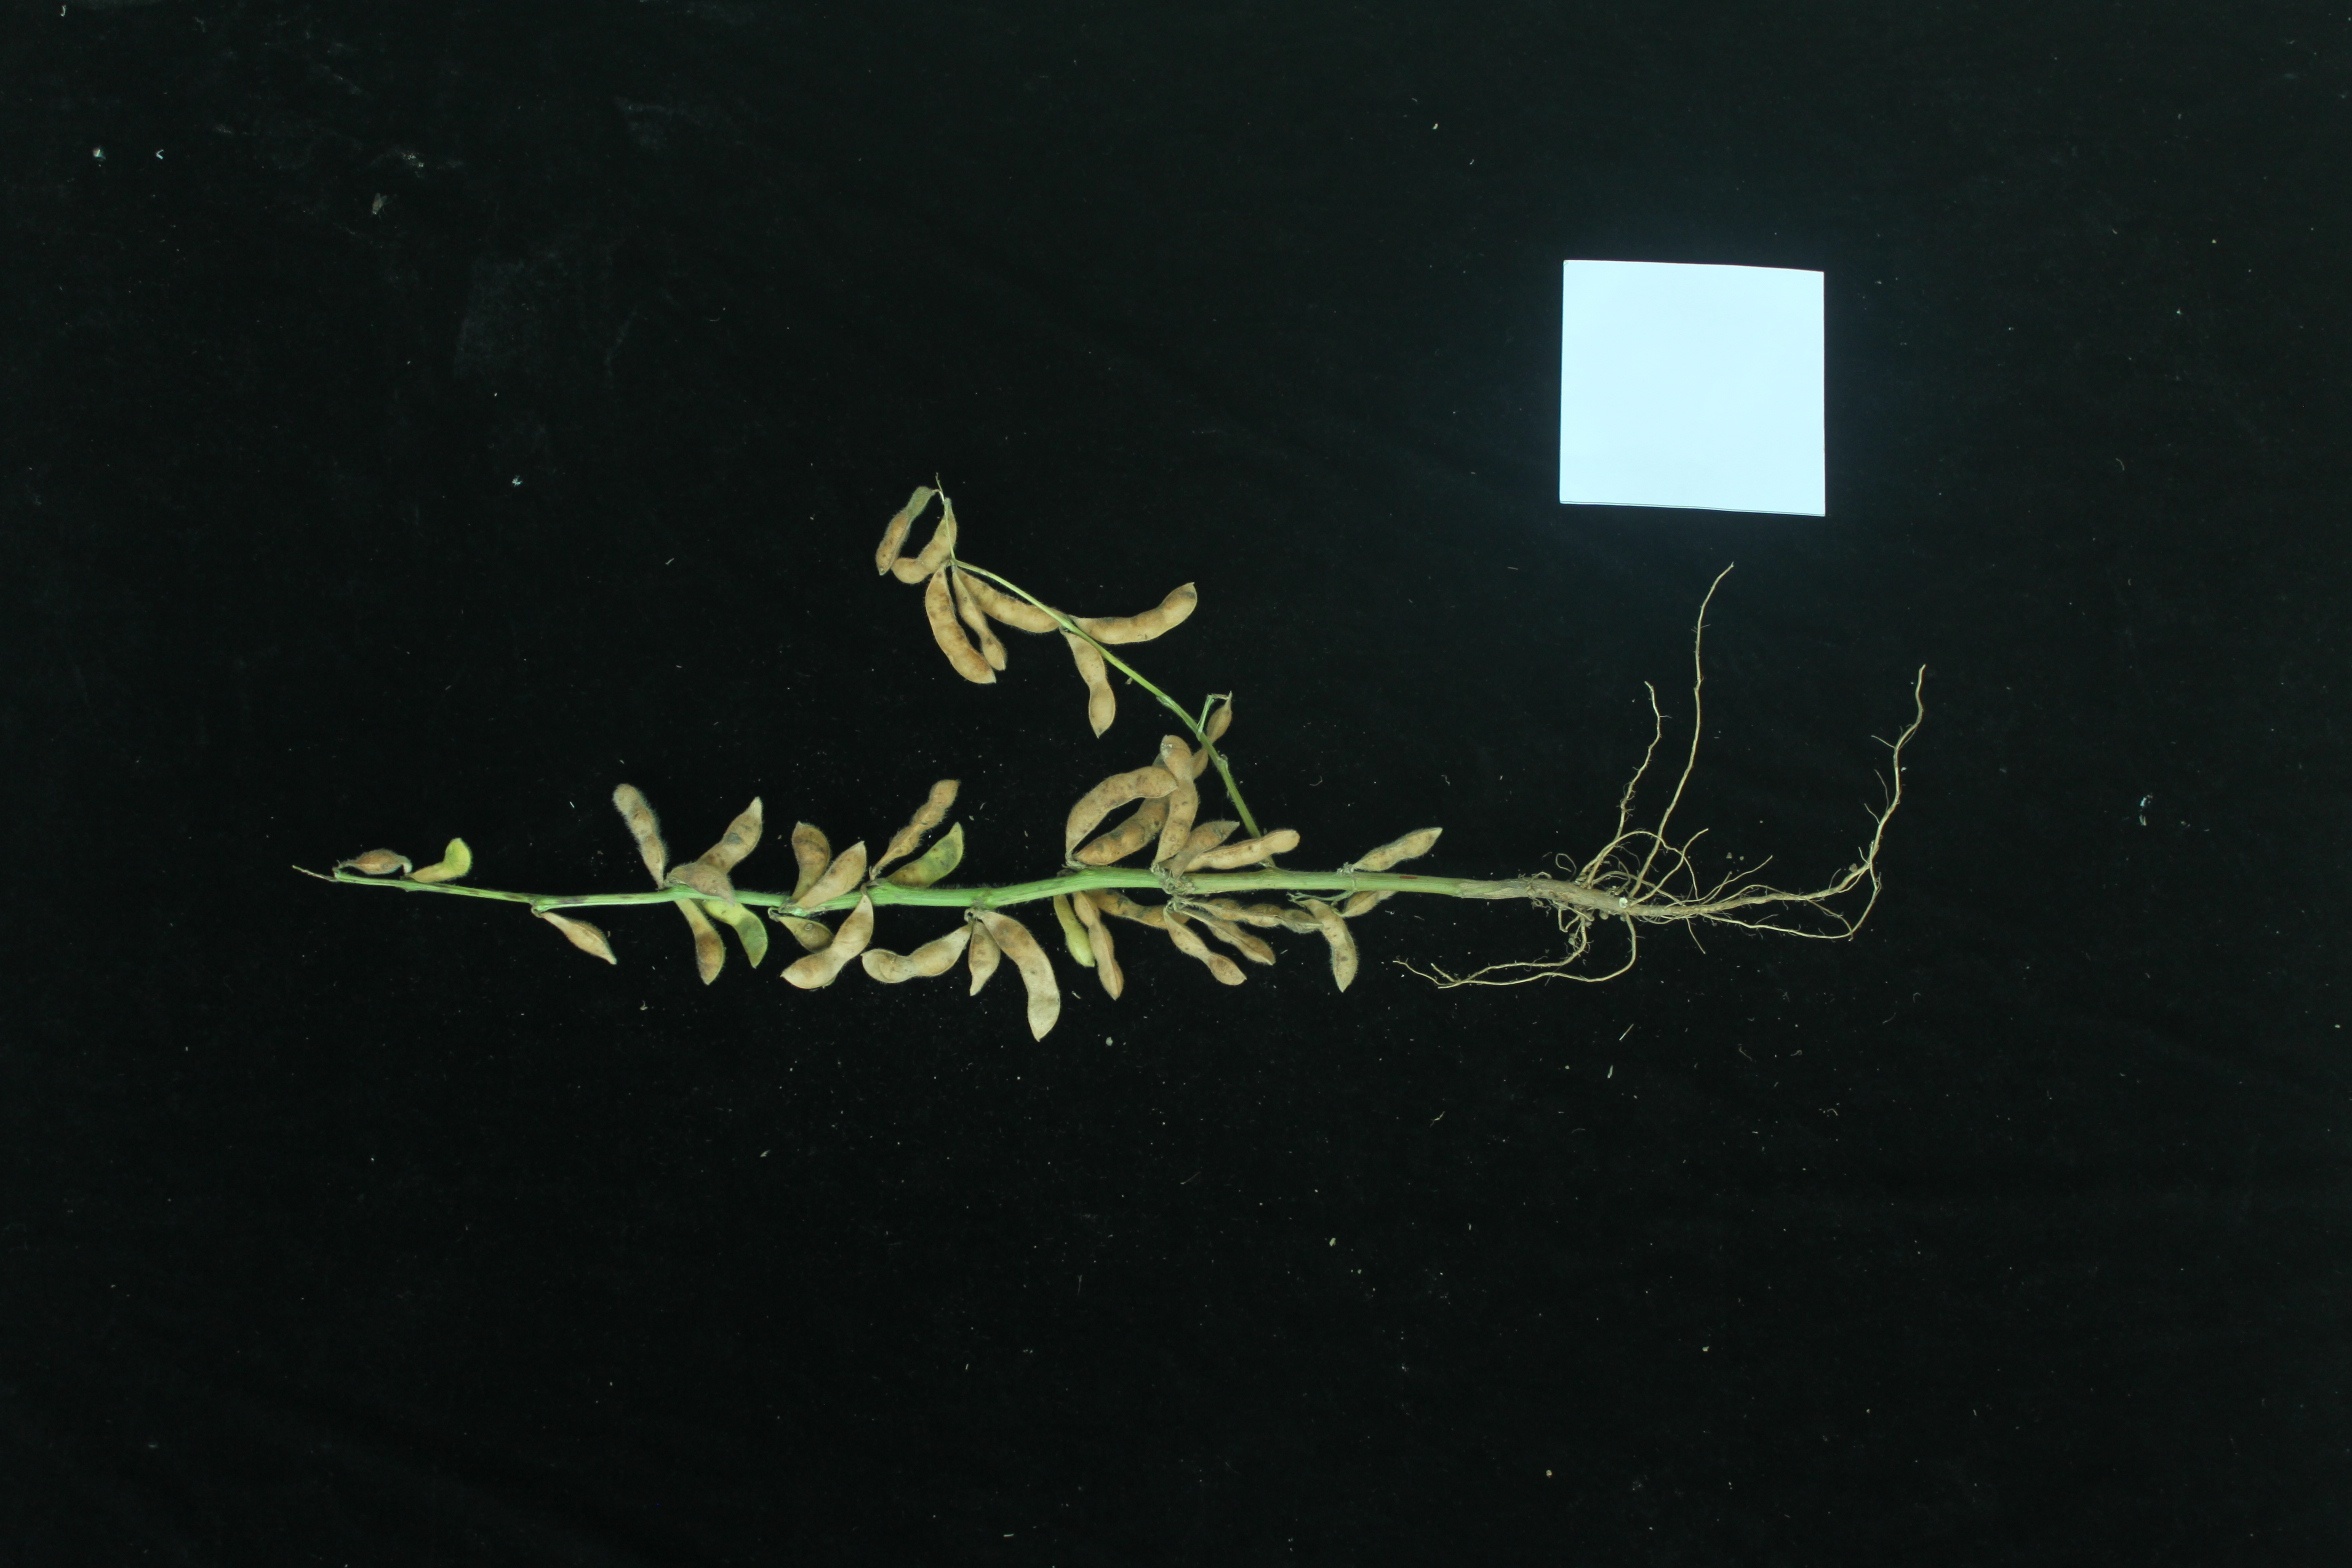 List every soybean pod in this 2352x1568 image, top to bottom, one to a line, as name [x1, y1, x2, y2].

soybean pod [876, 489, 938, 575]
soybean pod [891, 503, 956, 585]
soybean pod [951, 563, 1005, 672]
soybean pod [925, 564, 995, 686]
soybean pod [958, 571, 1062, 634]
soybean pod [1071, 582, 1197, 646]
soybean pod [1061, 633, 1115, 738]
soybean pod [1156, 736, 1197, 863]
soybean pod [1073, 751, 1172, 867]
soybean pod [1067, 769, 1177, 864]
soybean pod [874, 781, 956, 875]
soybean pod [613, 783, 662, 885]
soybean pod [695, 797, 762, 876]
soybean pod [794, 822, 828, 901]
soybean pod [881, 822, 962, 883]
soybean pod [1165, 823, 1239, 867]
soybean pod [1353, 829, 1441, 870]
soybean pod [1181, 831, 1300, 870]
soybean pod [412, 838, 469, 881]
soybean pod [790, 842, 865, 908]
soybean pod [343, 851, 407, 875]
soybean pod [665, 864, 732, 900]
soybean pod [1074, 891, 1122, 1000]
soybean pod [1093, 892, 1183, 927]
soybean pod [1056, 893, 1093, 966]
soybean pod [782, 895, 874, 988]
soybean pod [1299, 899, 1356, 992]
soybean pod [673, 900, 722, 983]
soybean pod [701, 901, 764, 969]
soybean pod [1188, 902, 1316, 932]
soybean pod [1162, 907, 1245, 985]
soybean pod [1179, 910, 1274, 965]
soybean pod [978, 912, 1058, 1043]
soybean pod [769, 915, 832, 953]
soybean pod [541, 916, 615, 967]
soybean pod [969, 920, 997, 994]
soybean pod [861, 925, 969, 985]